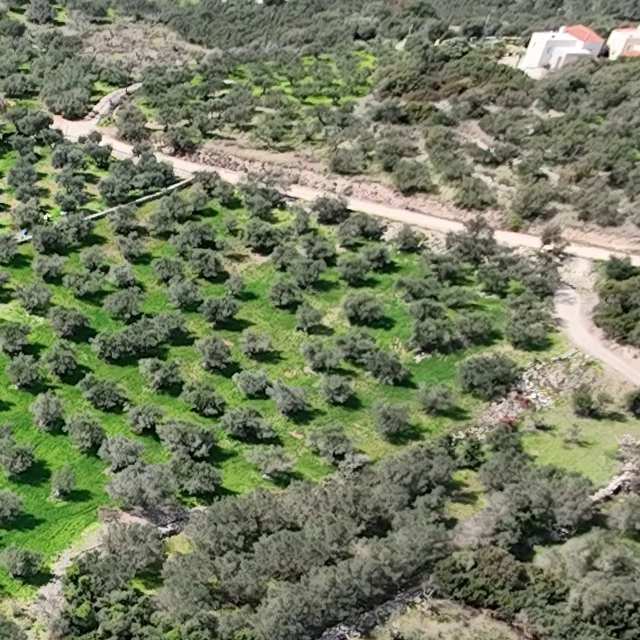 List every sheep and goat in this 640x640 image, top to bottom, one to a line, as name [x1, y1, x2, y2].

None